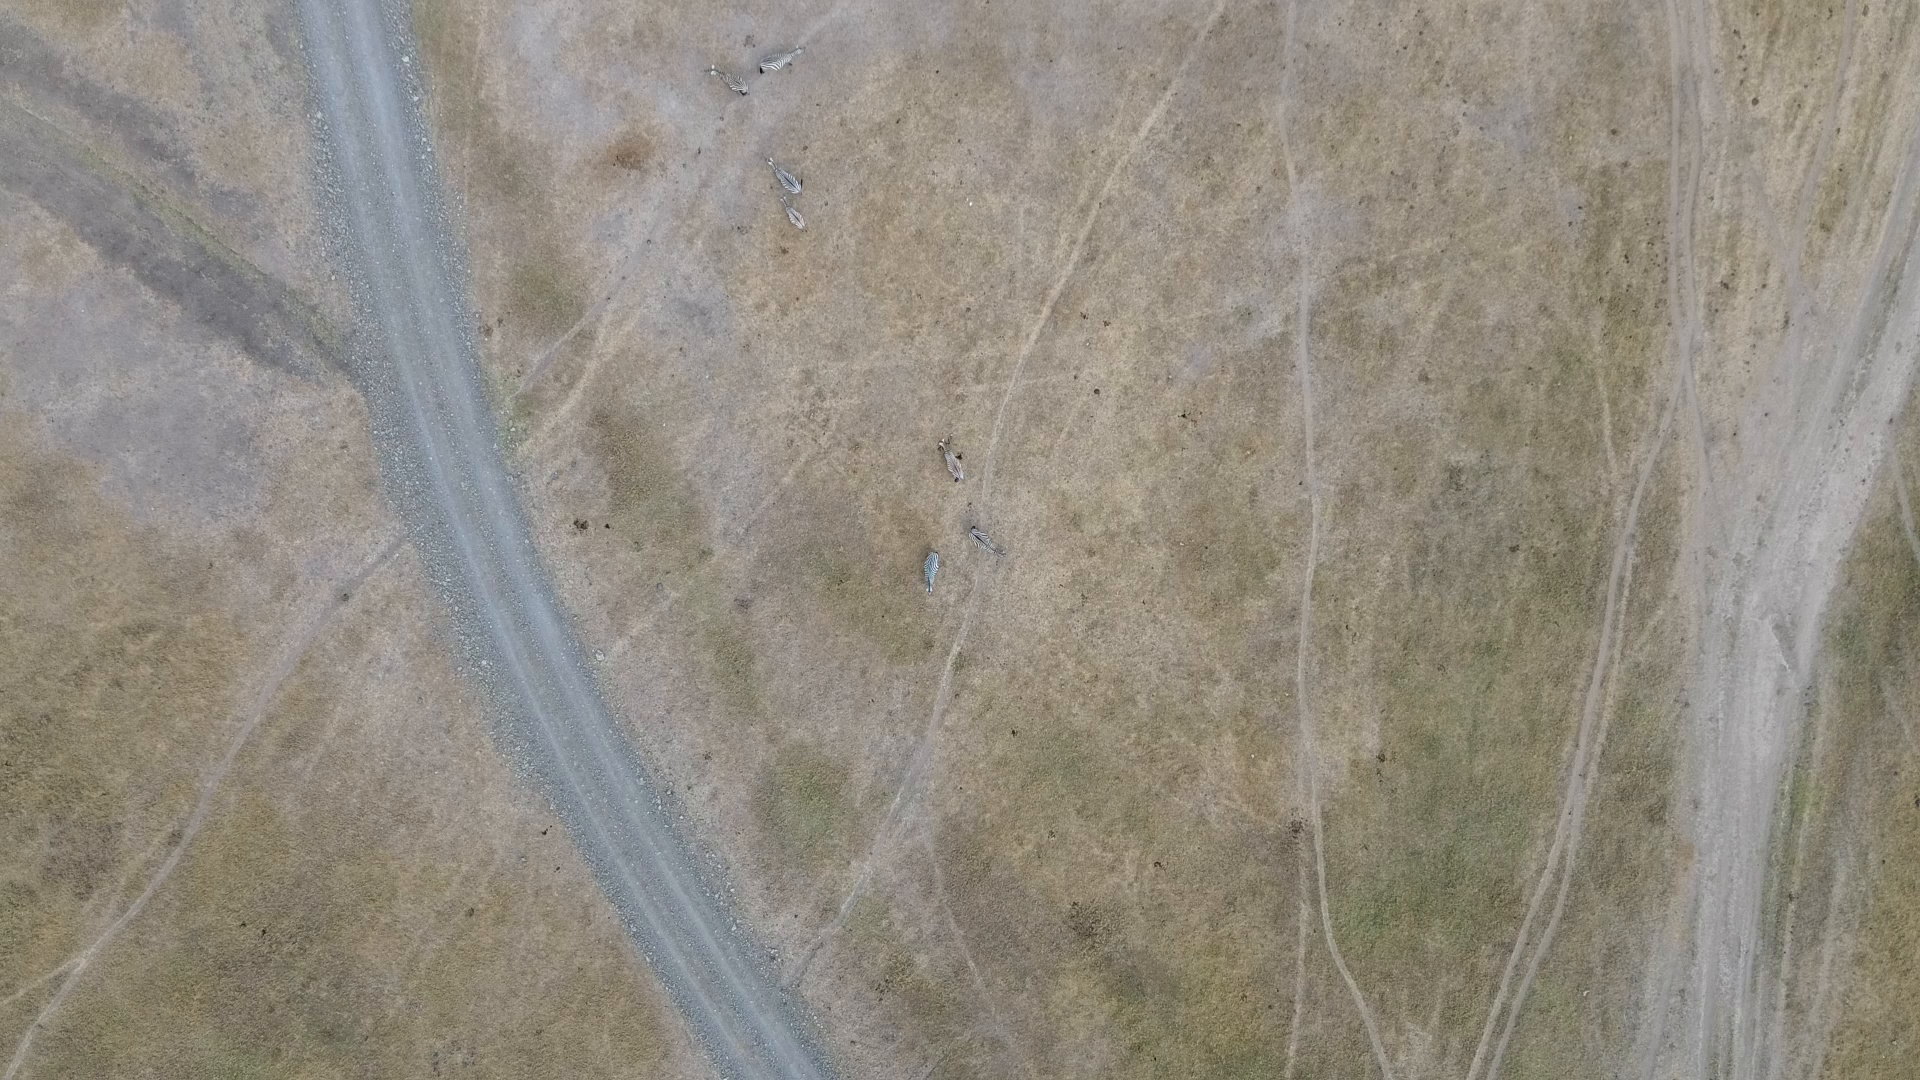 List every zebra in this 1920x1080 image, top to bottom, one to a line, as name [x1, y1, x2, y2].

zebra [760, 46, 804, 71]
zebra [705, 63, 749, 96]
zebra [765, 157, 806, 195]
zebra [777, 194, 808, 232]
zebra [937, 436, 967, 483]
zebra [965, 523, 1008, 561]
zebra [920, 551, 942, 596]